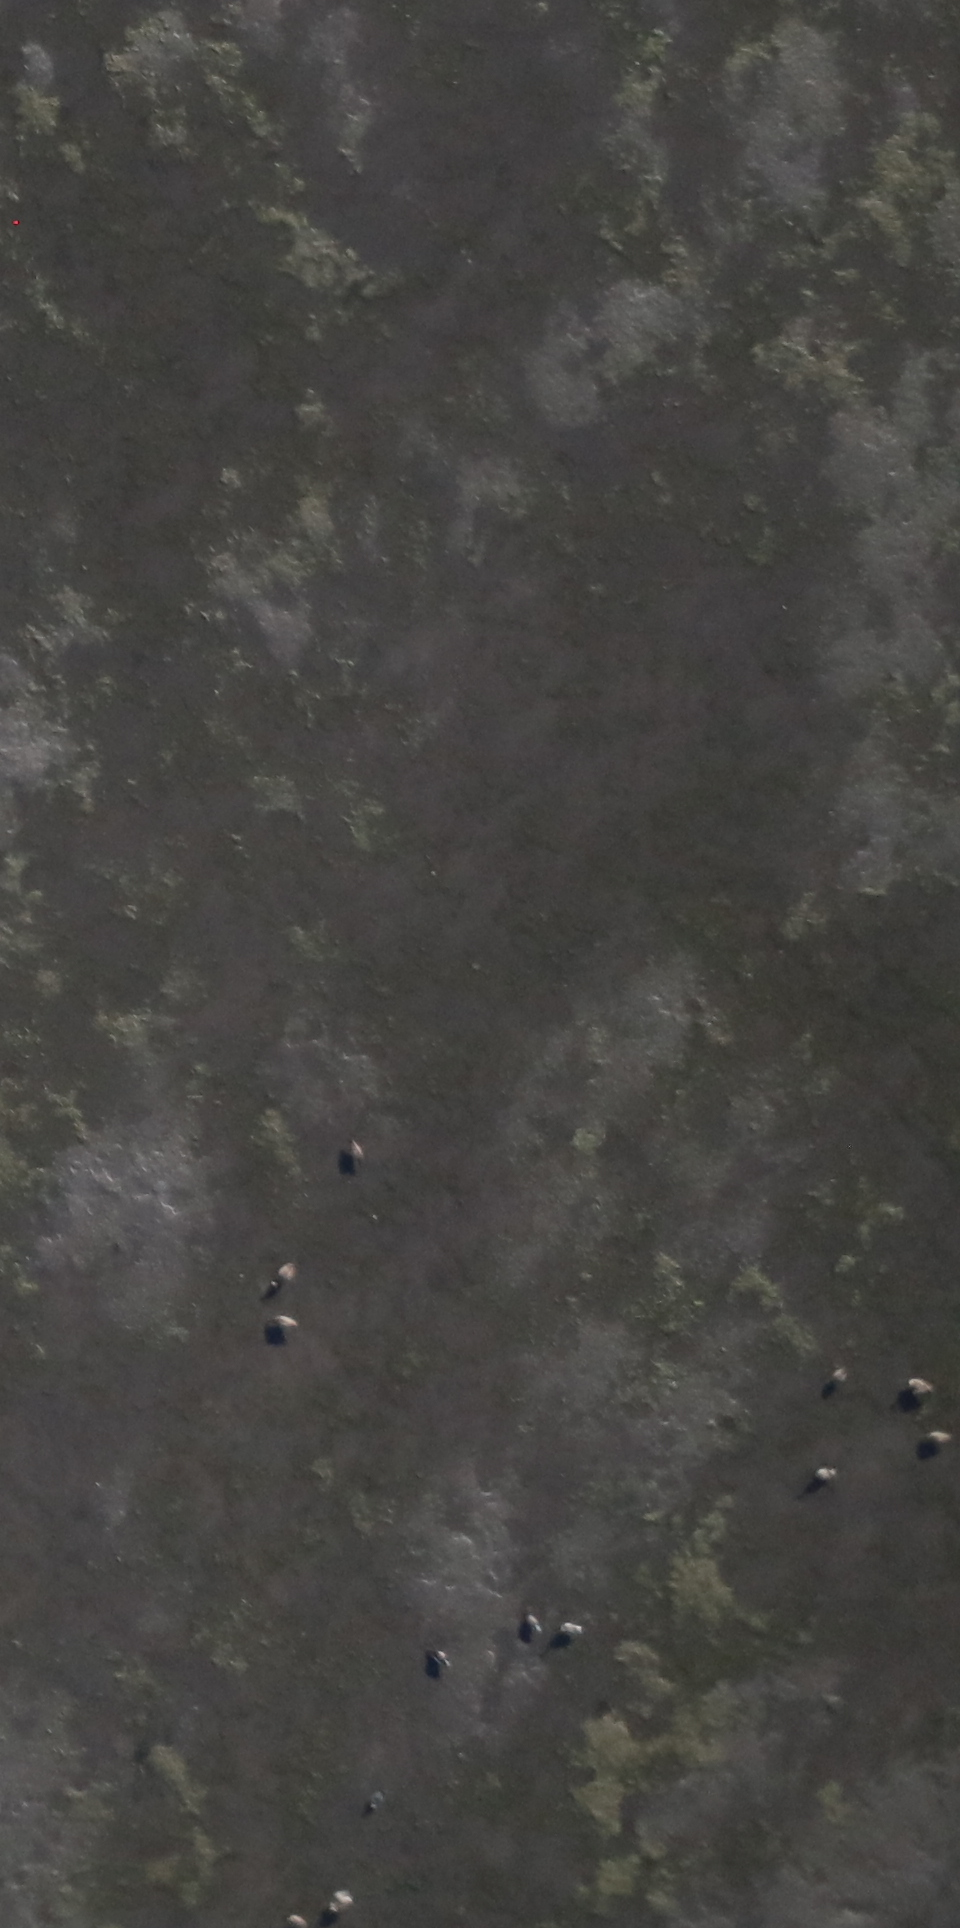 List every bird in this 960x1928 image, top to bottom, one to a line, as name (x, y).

Canada goose (356, 1152)
Canada goose (283, 1273)
Canada goose (281, 1316)
Canada goose (837, 1378)
Canada goose (920, 1387)
Canada goose (940, 1440)
brant (824, 1472)
brant (531, 1623)
brant (565, 1629)
brant (443, 1656)
brant (374, 1800)
Canada goose (336, 1904)
Canada goose (300, 1923)